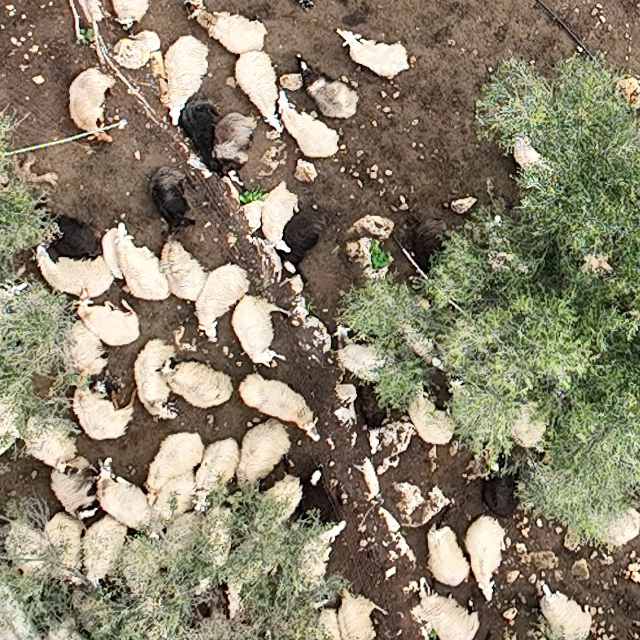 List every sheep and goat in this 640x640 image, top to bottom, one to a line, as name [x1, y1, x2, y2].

sheep [108, 0, 151, 31]
sheep [282, 0, 326, 11]
sheep [183, 3, 267, 53]
sheep [333, 28, 411, 79]
sheep [166, 34, 207, 125]
sheep [236, 52, 283, 134]
sheep [296, 54, 360, 119]
sheep [65, 68, 117, 145]
sheep [275, 90, 338, 157]
sheep [180, 100, 223, 172]
sheep [215, 111, 255, 187]
sheep [511, 132, 558, 175]
sheep [149, 167, 197, 226]
sheep [262, 182, 300, 253]
sheep [394, 195, 449, 267]
sheep [30, 200, 102, 259]
sheep [283, 208, 328, 278]
sheep [113, 218, 170, 303]
sheep [102, 230, 123, 280]
sheep [158, 235, 207, 300]
sheep [34, 244, 112, 299]
sheep [196, 263, 250, 339]
sheep [72, 286, 141, 346]
sheep [229, 297, 289, 369]
sheep [66, 320, 109, 375]
sheep [334, 325, 391, 378]
sheep [134, 338, 180, 420]
sheep [157, 356, 233, 408]
sheep [74, 366, 137, 441]
sheep [238, 375, 321, 441]
sheep [357, 381, 386, 426]
sheep [0, 383, 25, 459]
sheep [405, 384, 456, 446]
sheep [503, 397, 550, 454]
sheep [24, 412, 82, 473]
sheep [240, 418, 287, 503]
sheep [634, 426, 639, 462]
sheep [146, 428, 203, 505]
sheep [191, 436, 238, 511]
sheep [52, 453, 103, 518]
sheep [95, 456, 149, 532]
sheep [291, 465, 324, 524]
sheep [144, 471, 196, 540]
sheep [253, 473, 303, 529]
sheep [205, 493, 235, 566]
sheep [585, 495, 639, 547]
sheep [47, 510, 82, 572]
sheep [464, 512, 511, 603]
sheep [82, 513, 124, 589]
sheep [6, 514, 87, 587]
sheep [296, 520, 347, 585]
sheep [426, 522, 469, 588]
sheep [226, 534, 279, 618]
sheep [415, 575, 480, 638]
sheep [537, 581, 590, 639]
sheep [340, 587, 380, 638]
sheep [315, 605, 346, 638]